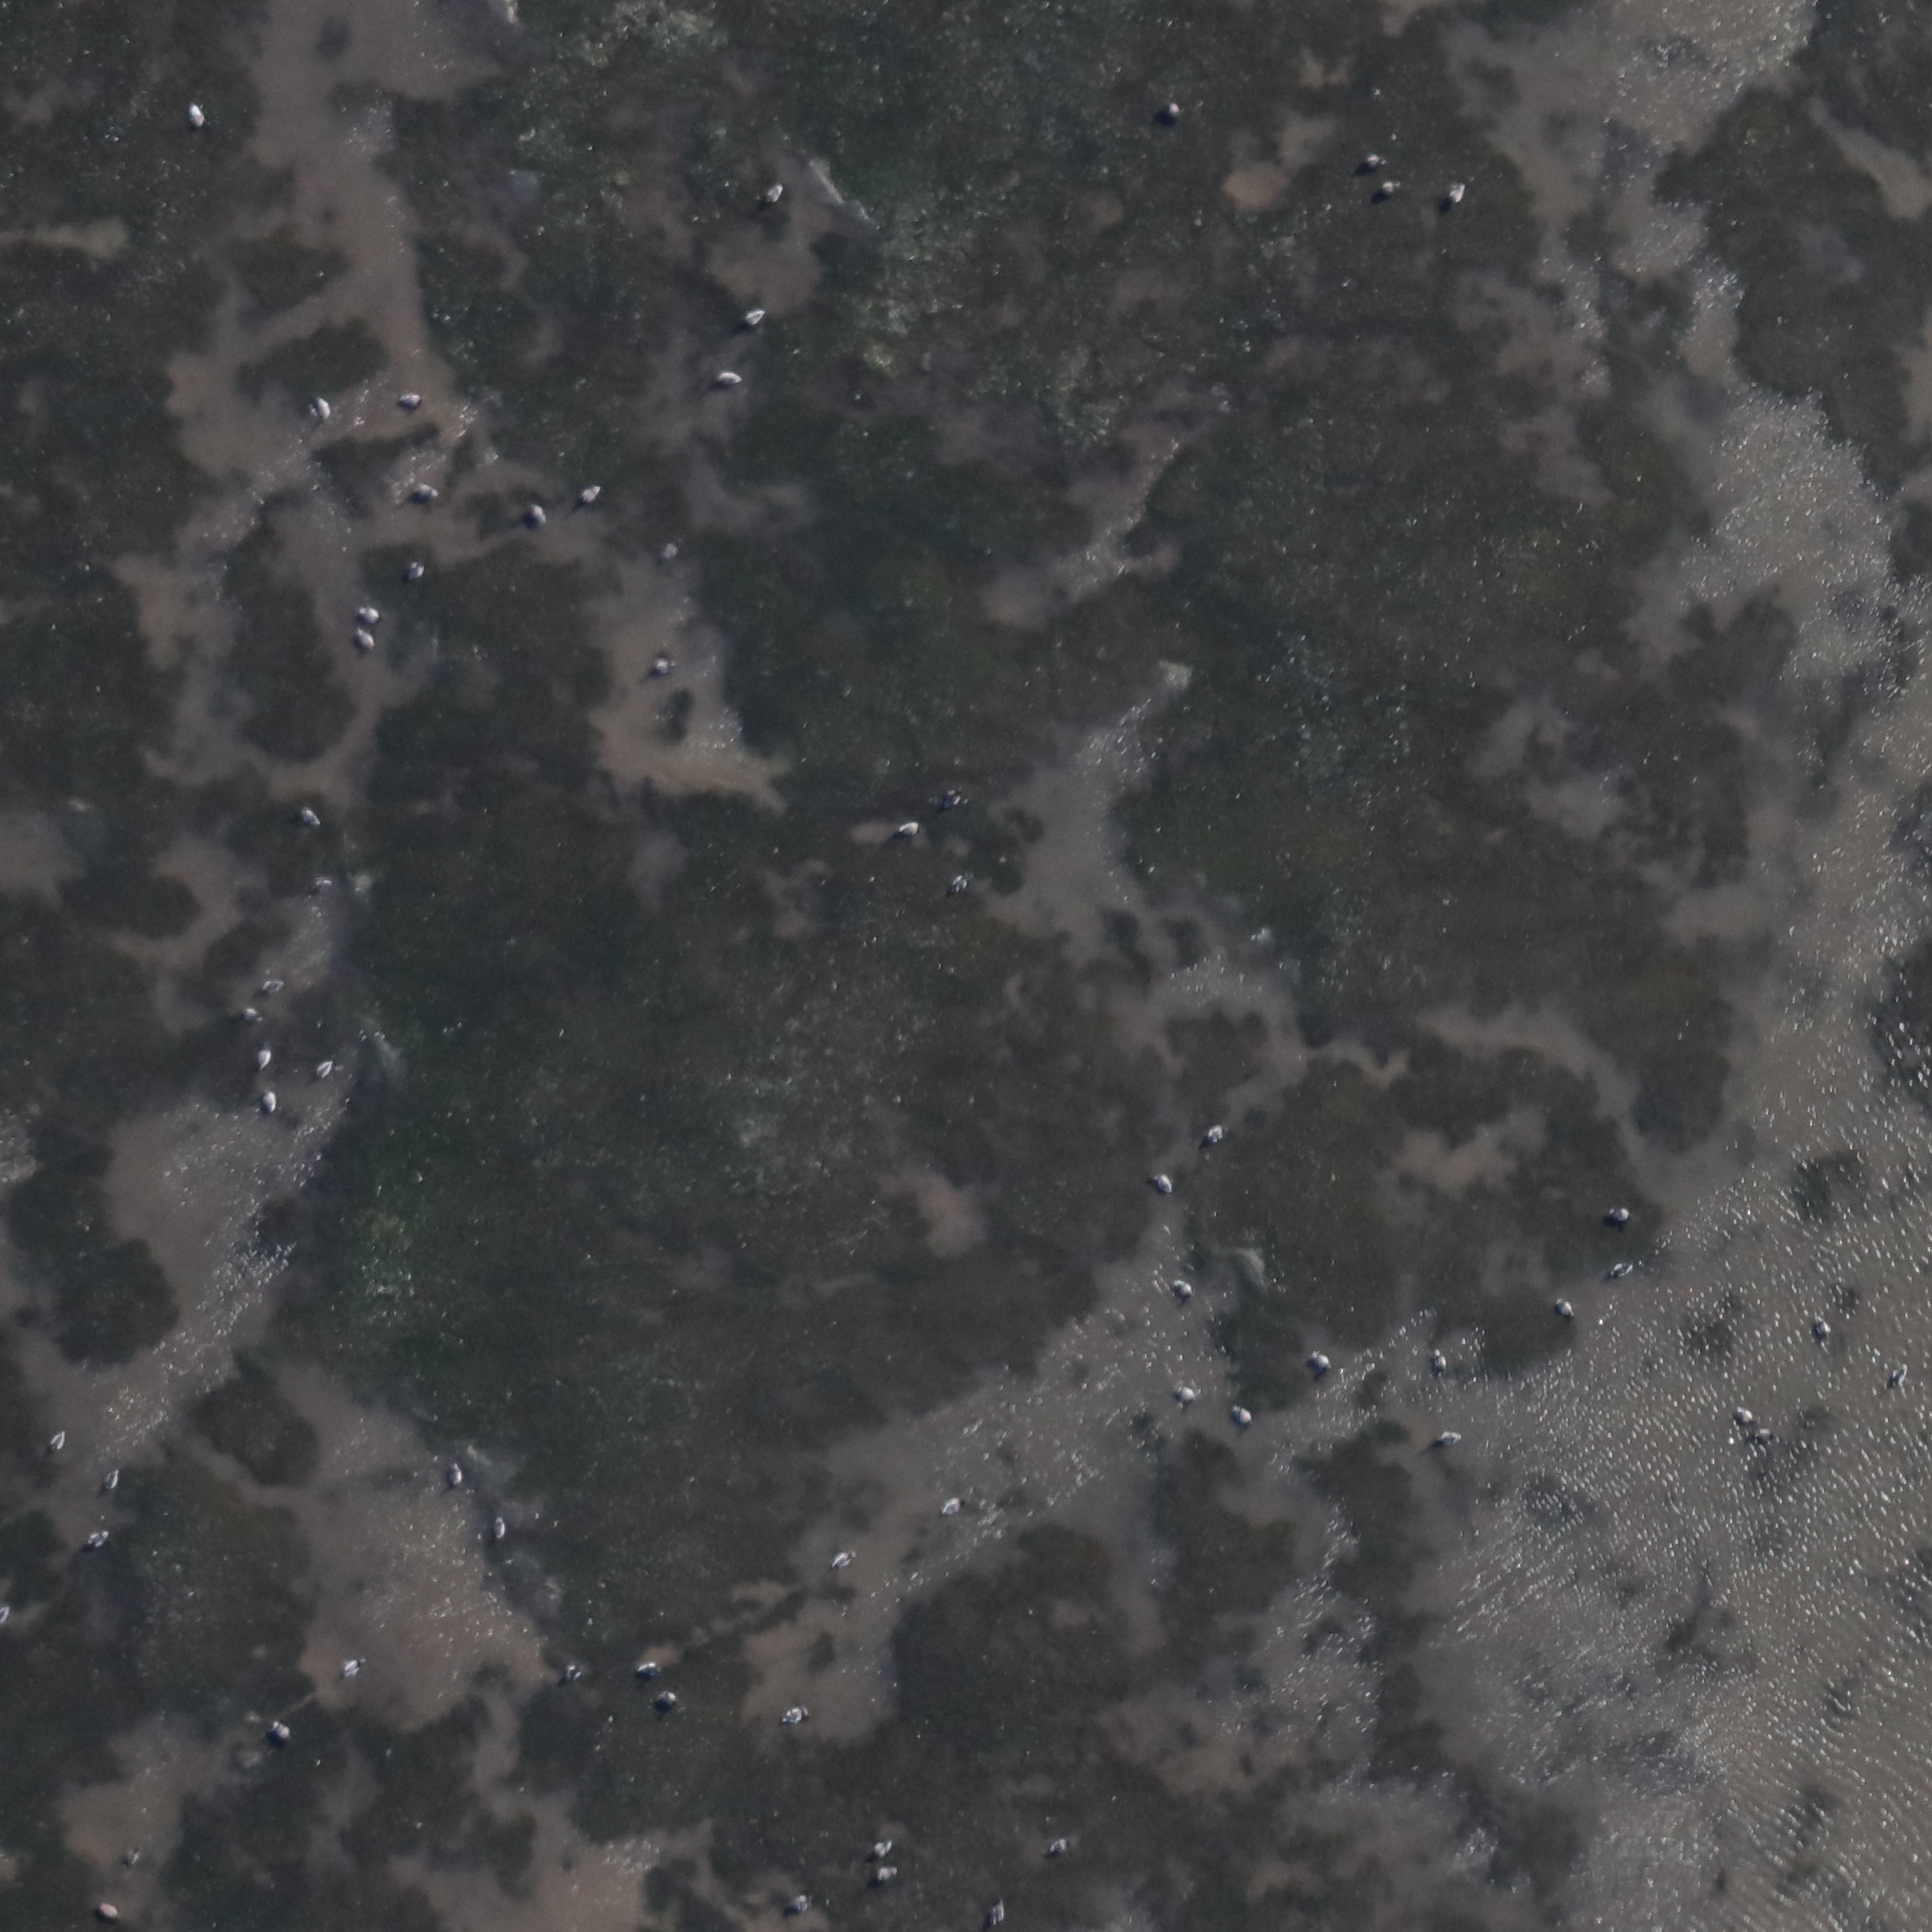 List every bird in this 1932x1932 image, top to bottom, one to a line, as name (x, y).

brant (1173, 110)
brant (197, 116)
brant (1375, 162)
brant (1388, 187)
brant (773, 194)
brant (1456, 195)
brant (753, 318)
brant (729, 377)
brant (412, 401)
brant (319, 408)
brant (426, 488)
brant (590, 495)
brant (538, 511)
brant (667, 549)
brant (414, 571)
brant (370, 614)
brant (362, 637)
brant (662, 665)
brant (951, 798)
brant (309, 818)
brant (910, 830)
brant (960, 882)
brant (318, 885)
brant (268, 987)
brant (252, 1016)
brant (264, 1057)
brant (324, 1072)
brant (268, 1101)
brant (1214, 1134)
brant (1163, 1183)
brant (1619, 1215)
brant (1620, 1271)
brant (1184, 1290)
brant (1565, 1309)
brant (1827, 1326)
brant (1320, 1361)
brant (1440, 1363)
brant (1893, 1382)
brant (1188, 1394)
brant (1243, 1416)
brant (1746, 1416)
brant (1766, 1432)
brant (1448, 1437)
brant (56, 1441)
brant (454, 1477)
brant (115, 1478)
brant (952, 1507)
brant (498, 1529)
brant (97, 1539)
brant (843, 1560)
brant (2, 1616)
brant (349, 1665)
brant (648, 1669)
brant (573, 1673)
brant (668, 1698)
brant (795, 1715)
brant (280, 1731)
brant (881, 1848)
brant (1060, 1848)
Canada goose (131, 1857)
brant (888, 1873)
brant (804, 1900)
Canada goose (108, 1909)
brant (995, 1912)